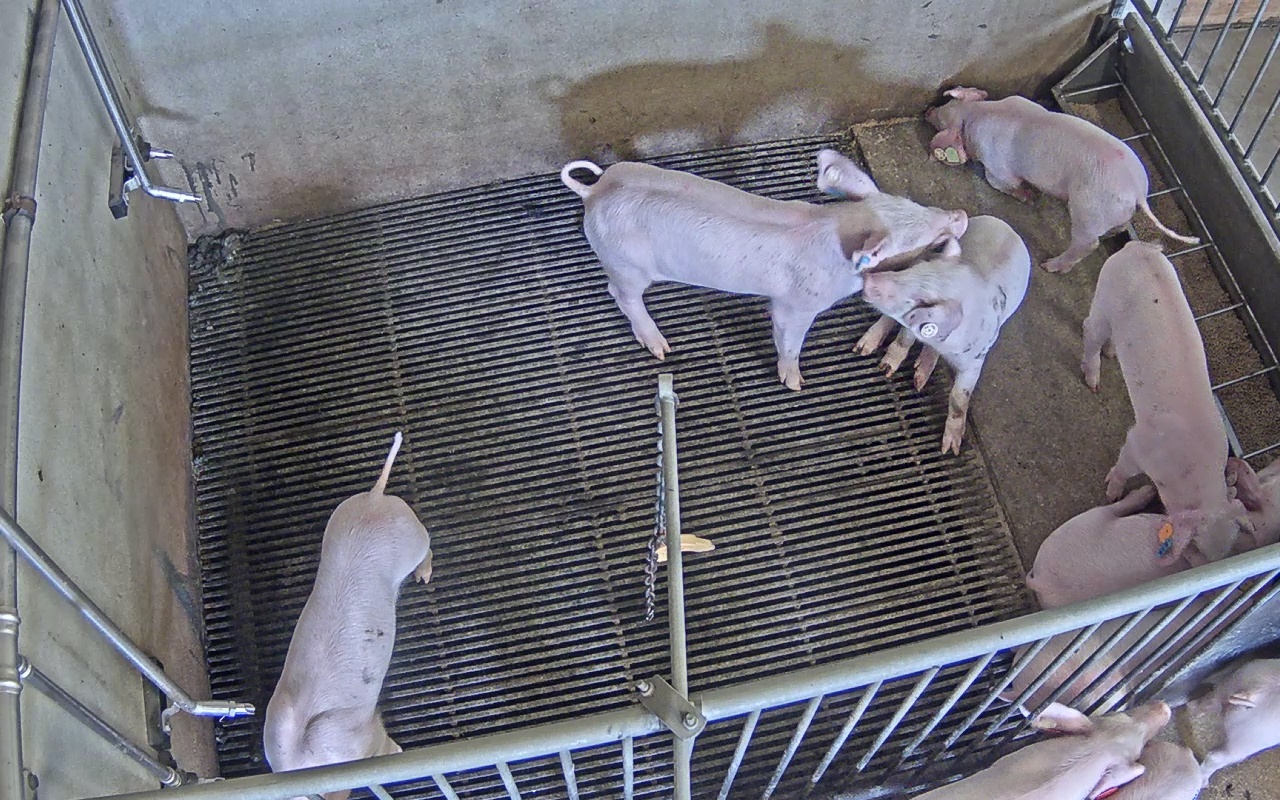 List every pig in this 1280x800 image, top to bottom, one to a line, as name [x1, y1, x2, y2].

pig [926, 82, 1203, 274]
pig [561, 147, 967, 393]
pig [849, 214, 1032, 455]
pig [1080, 240, 1263, 603]
pig [261, 430, 435, 799]
pig [1025, 456, 1278, 612]
pig [990, 573, 1279, 718]
pig [1201, 657, 1279, 788]
pig [908, 696, 1170, 799]
pig [1100, 744, 1203, 799]